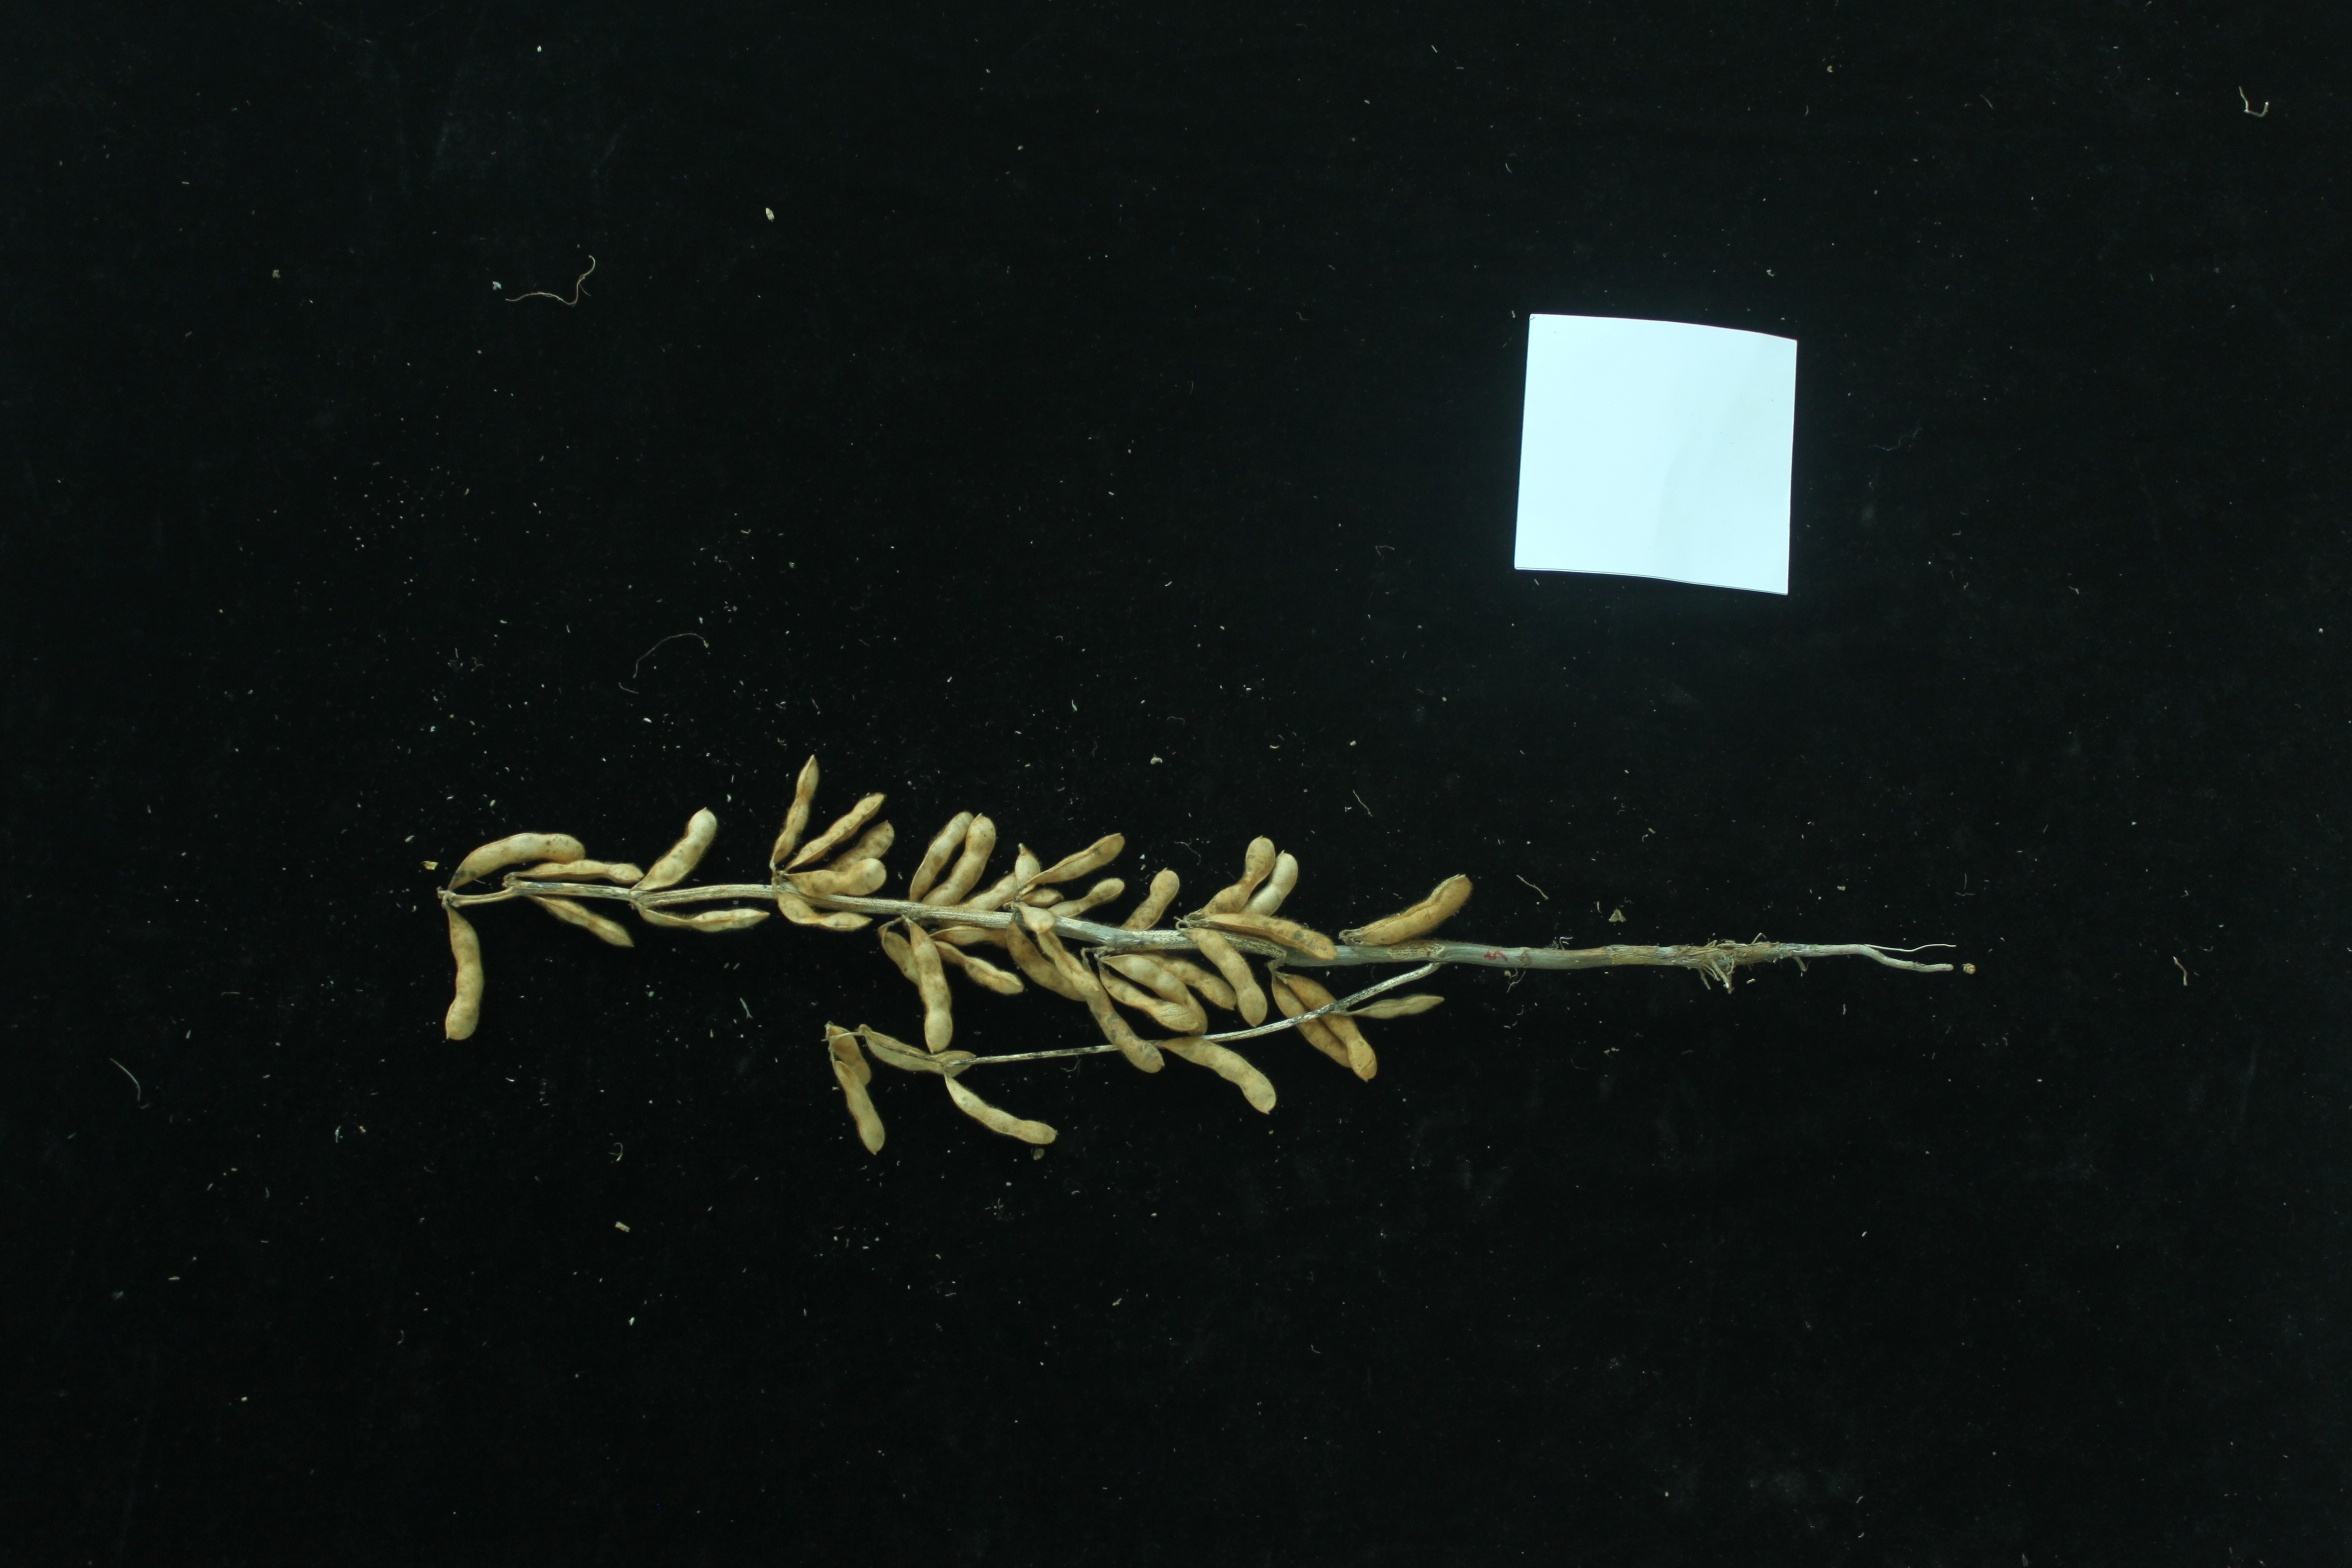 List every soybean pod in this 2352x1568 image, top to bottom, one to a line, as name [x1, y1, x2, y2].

soybean pod [772, 755, 817, 862]
soybean pod [786, 796, 886, 869]
soybean pod [632, 811, 716, 891]
soybean pod [909, 812, 976, 902]
soybean pod [916, 814, 995, 911]
soybean pod [822, 821, 892, 872]
soybean pod [1028, 832, 1123, 883]
soybean pod [447, 833, 585, 887]
soybean pod [1193, 836, 1275, 915]
soybean pod [942, 847, 1040, 918]
soybean pod [1239, 851, 1297, 916]
soybean pod [793, 857, 886, 897]
soybean pod [517, 860, 645, 885]
soybean pod [1095, 869, 1180, 952]
soybean pod [1351, 876, 1471, 945]
soybean pod [1038, 877, 1125, 922]
soybean pod [531, 896, 632, 947]
soybean pod [778, 896, 872, 931]
soybean pod [443, 901, 483, 1041]
soybean pod [1017, 905, 1084, 975]
soybean pod [641, 909, 768, 933]
soybean pod [1193, 914, 1334, 962]
soybean pod [904, 920, 954, 1054]
soybean pod [929, 926, 1011, 950]
soybean pod [1009, 926, 1086, 1000]
soybean pod [1177, 928, 1267, 1026]
soybean pod [879, 932, 921, 989]
soybean pod [924, 941, 1025, 996]
soybean pod [1139, 954, 1235, 1012]
soybean pod [1100, 955, 1207, 1034]
soybean pod [1079, 970, 1162, 1074]
soybean pod [1099, 970, 1201, 1031]
soybean pod [1271, 971, 1358, 1066]
soybean pod [1276, 974, 1377, 1079]
soybean pod [1357, 995, 1444, 1019]
soybean pod [826, 1022, 870, 1087]
soybean pod [863, 1030, 976, 1077]
soybean pod [1154, 1039, 1274, 1114]
soybean pod [832, 1061, 885, 1155]
soybean pod [943, 1076, 1055, 1144]